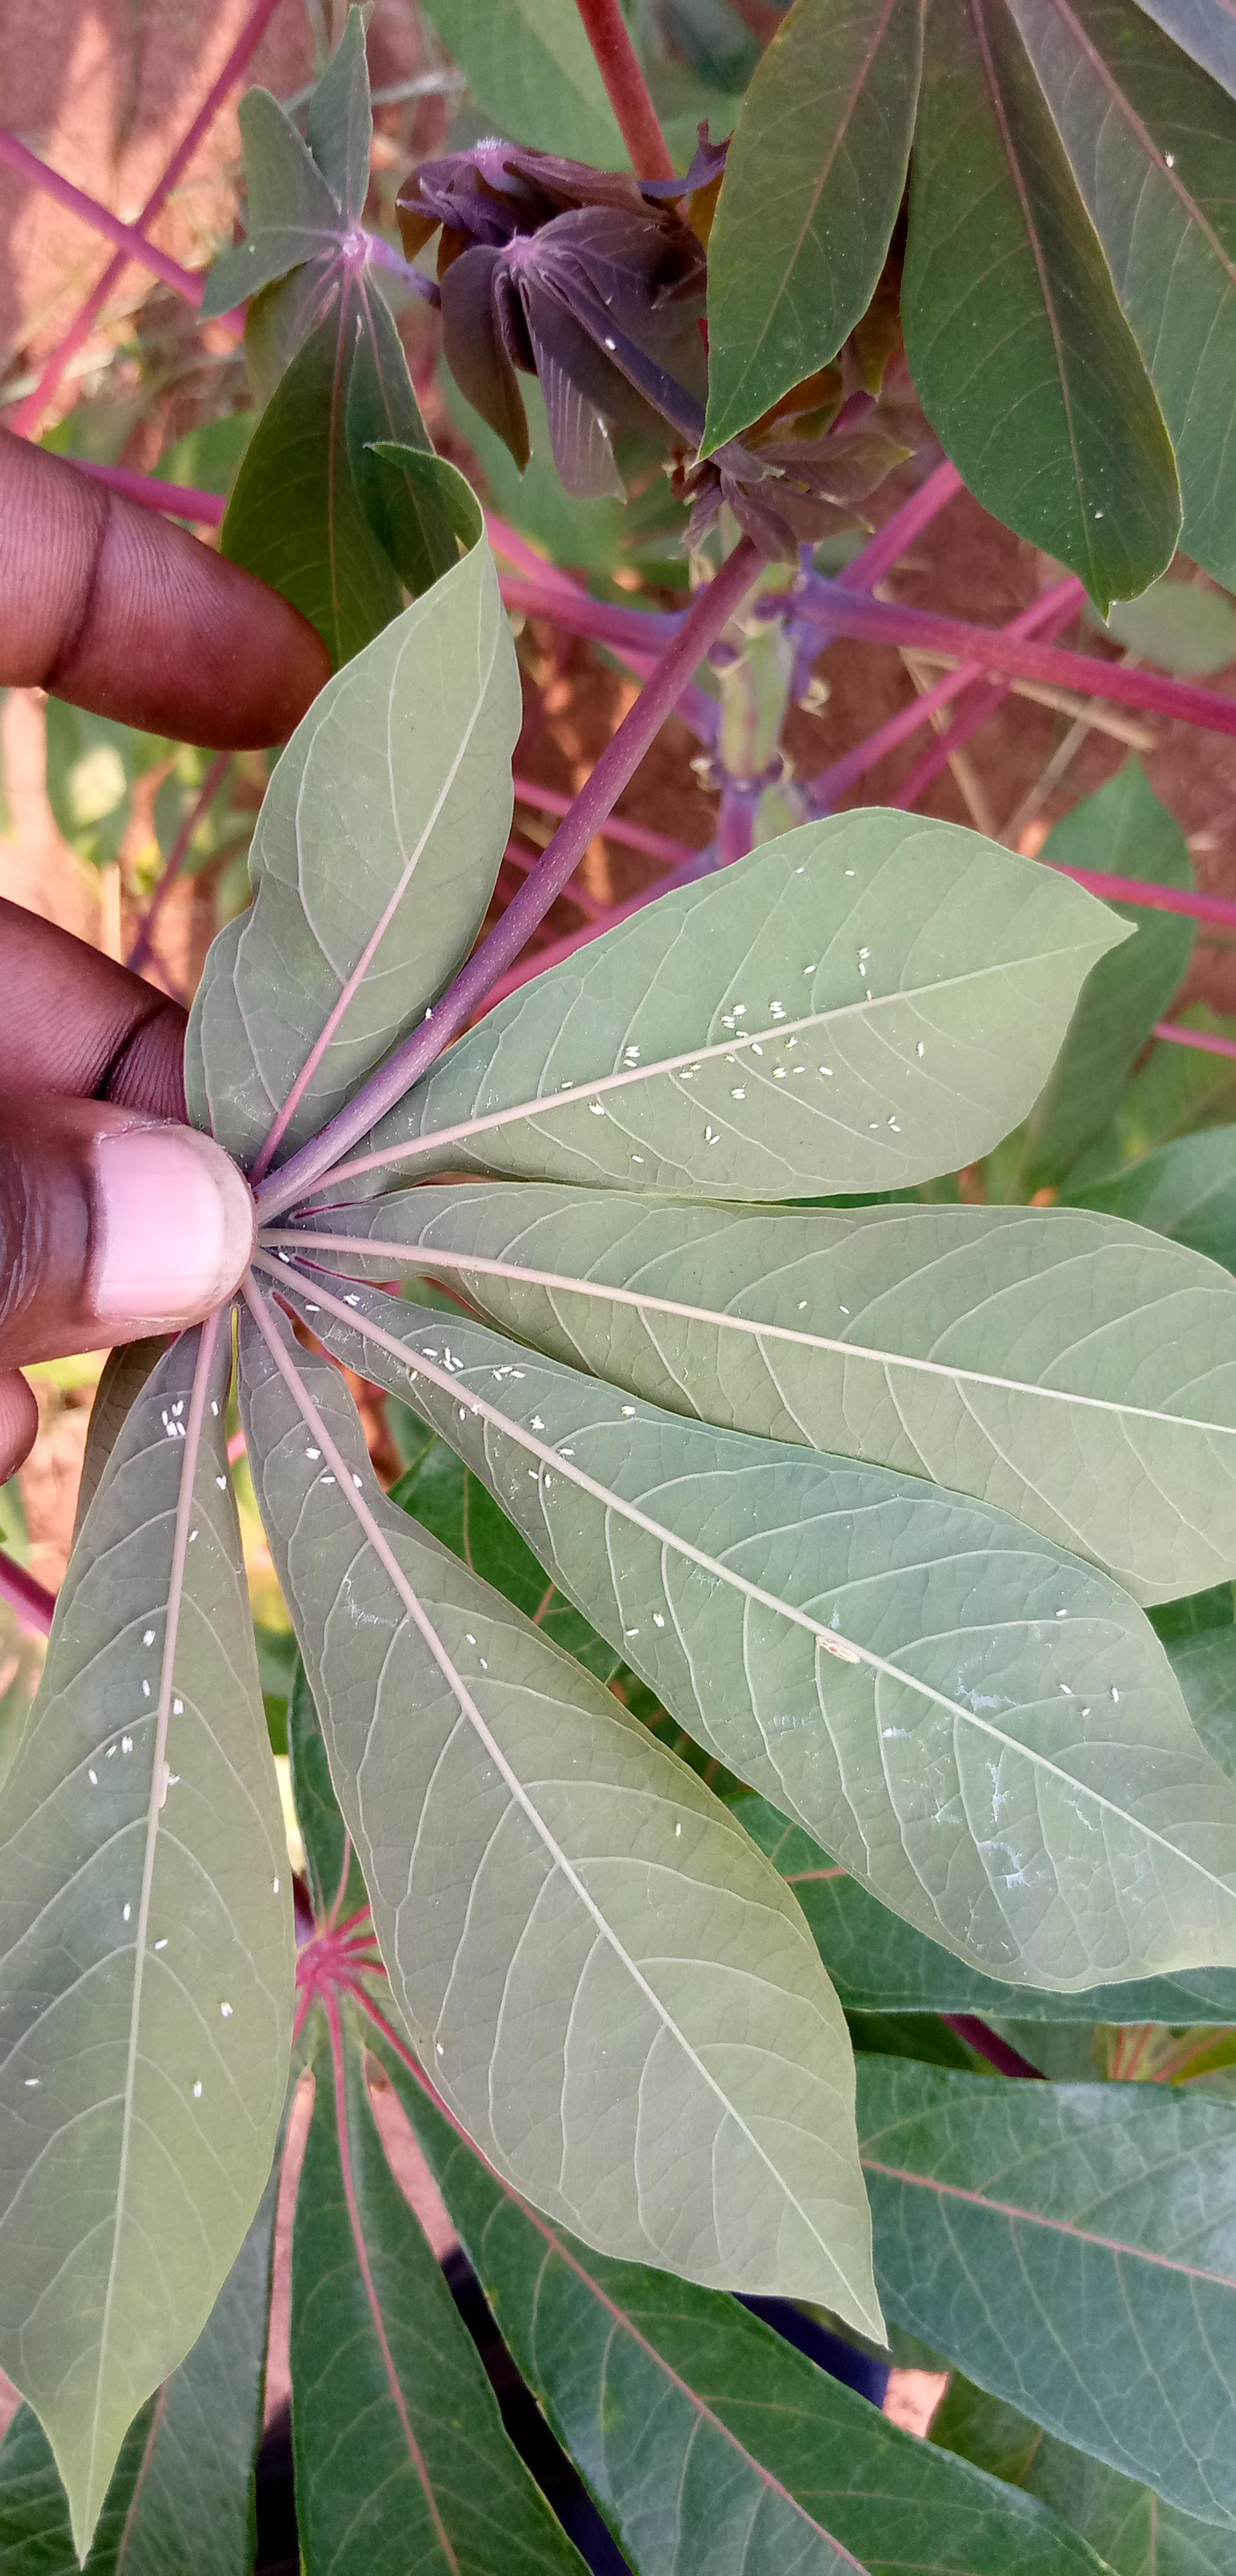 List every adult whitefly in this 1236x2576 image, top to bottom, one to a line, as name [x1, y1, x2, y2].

whitefly [1163, 151, 1175, 169]
whitefly [247, 241, 256, 256]
whitefly [604, 337, 617, 351]
whitefly [595, 417, 605, 430]
whitefly [600, 428, 610, 439]
whitefly [1092, 509, 1105, 520]
whitefly [794, 866, 805, 875]
whitefly [843, 869, 856, 877]
whitefly [857, 946, 869, 956]
whitefly [860, 952, 871, 960]
whitefly [857, 961, 868, 978]
whitefly [801, 963, 818, 976]
whitefly [863, 988, 874, 1001]
whitefly [768, 999, 783, 1006]
whitefly [422, 1003, 436, 1021]
whitefly [731, 1003, 749, 1015]
whitefly [768, 1005, 783, 1011]
whitefly [771, 1010, 789, 1021]
whitefly [720, 1014, 736, 1024]
whitefly [722, 1021, 736, 1030]
whitefly [734, 1029, 751, 1039]
whitefly [782, 1034, 799, 1048]
whitefly [915, 1040, 925, 1059]
whitefly [750, 1041, 765, 1057]
whitefly [624, 1045, 639, 1052]
whitefly [623, 1051, 641, 1059]
whitefly [723, 1052, 738, 1066]
whitefly [623, 1059, 637, 1068]
whitefly [688, 1063, 703, 1072]
whitefly [816, 1063, 834, 1077]
whitefly [790, 1064, 807, 1075]
whitefly [772, 1066, 785, 1074]
whitefly [675, 1070, 696, 1081]
whitefly [773, 1072, 788, 1081]
whitefly [558, 1080, 576, 1090]
whitefly [729, 1086, 744, 1094]
whitefly [732, 1094, 747, 1099]
whitefly [588, 1103, 606, 1116]
whitefly [886, 1114, 899, 1126]
whitefly [866, 1122, 877, 1130]
whitefly [703, 1123, 713, 1141]
whitefly [888, 1124, 902, 1134]
whitefly [709, 1133, 721, 1145]
whitefly [629, 1152, 646, 1165]
whitefly [277, 1249, 292, 1265]
whitefly [350, 1291, 361, 1302]
whitefly [341, 1294, 357, 1307]
whitefly [796, 1298, 809, 1312]
whitefly [303, 1302, 321, 1313]
whitefly [837, 1302, 851, 1316]
whitefly [444, 1345, 453, 1361]
whitefly [420, 1346, 439, 1358]
whitefly [451, 1355, 465, 1369]
whitefly [440, 1358, 454, 1372]
whitefly [498, 1366, 514, 1374]
whitefly [407, 1368, 418, 1383]
whitefly [490, 1368, 503, 1382]
whitefly [509, 1369, 527, 1379]
whitefly [178, 1398, 185, 1414]
whitefly [209, 1399, 220, 1417]
whitefly [470, 1399, 485, 1416]
whitefly [171, 1403, 177, 1417]
whitefly [619, 1403, 639, 1418]
whitefly [160, 1407, 168, 1426]
whitefly [456, 1407, 467, 1422]
whitefly [526, 1415, 547, 1434]
whitefly [176, 1421, 187, 1437]
whitefly [165, 1422, 178, 1437]
whitefly [556, 1446, 577, 1459]
whitefly [304, 1446, 322, 1455]
whitefly [304, 1452, 319, 1461]
whitefly [527, 1468, 539, 1482]
whitefly [350, 1472, 364, 1489]
whitefly [543, 1472, 553, 1488]
whitefly [214, 1473, 227, 1491]
whitefly [317, 1473, 338, 1485]
whitefly [186, 1528, 199, 1542]
whitefly [1054, 1607, 1070, 1620]
whitefly [650, 1612, 668, 1629]
whitefly [621, 1627, 642, 1638]
whitefly [142, 1627, 156, 1647]
whitefly [463, 1631, 478, 1645]
whitefly [478, 1656, 490, 1671]
whitefly [140, 1678, 151, 1697]
whitefly [1056, 1681, 1074, 1696]
whitefly [1109, 1685, 1122, 1703]
whitefly [171, 1696, 178, 1716]
whitefly [179, 1700, 185, 1714]
whitefly [1079, 1705, 1093, 1719]
whitefly [121, 1733, 127, 1755]
whitefly [128, 1736, 135, 1752]
whitefly [104, 1743, 118, 1759]
whitefly [87, 1766, 99, 1786]
whitefly [167, 1774, 182, 1786]
whitefly [671, 1819, 684, 1839]
whitefly [270, 1874, 280, 1895]
whitefly [120, 1900, 131, 1923]
whitefly [151, 1933, 172, 1951]
whitefly [219, 2002, 236, 2018]
whitefly [434, 2040, 446, 2056]
whitefly [23, 2076, 42, 2087]
whitefly [191, 2078, 206, 2099]